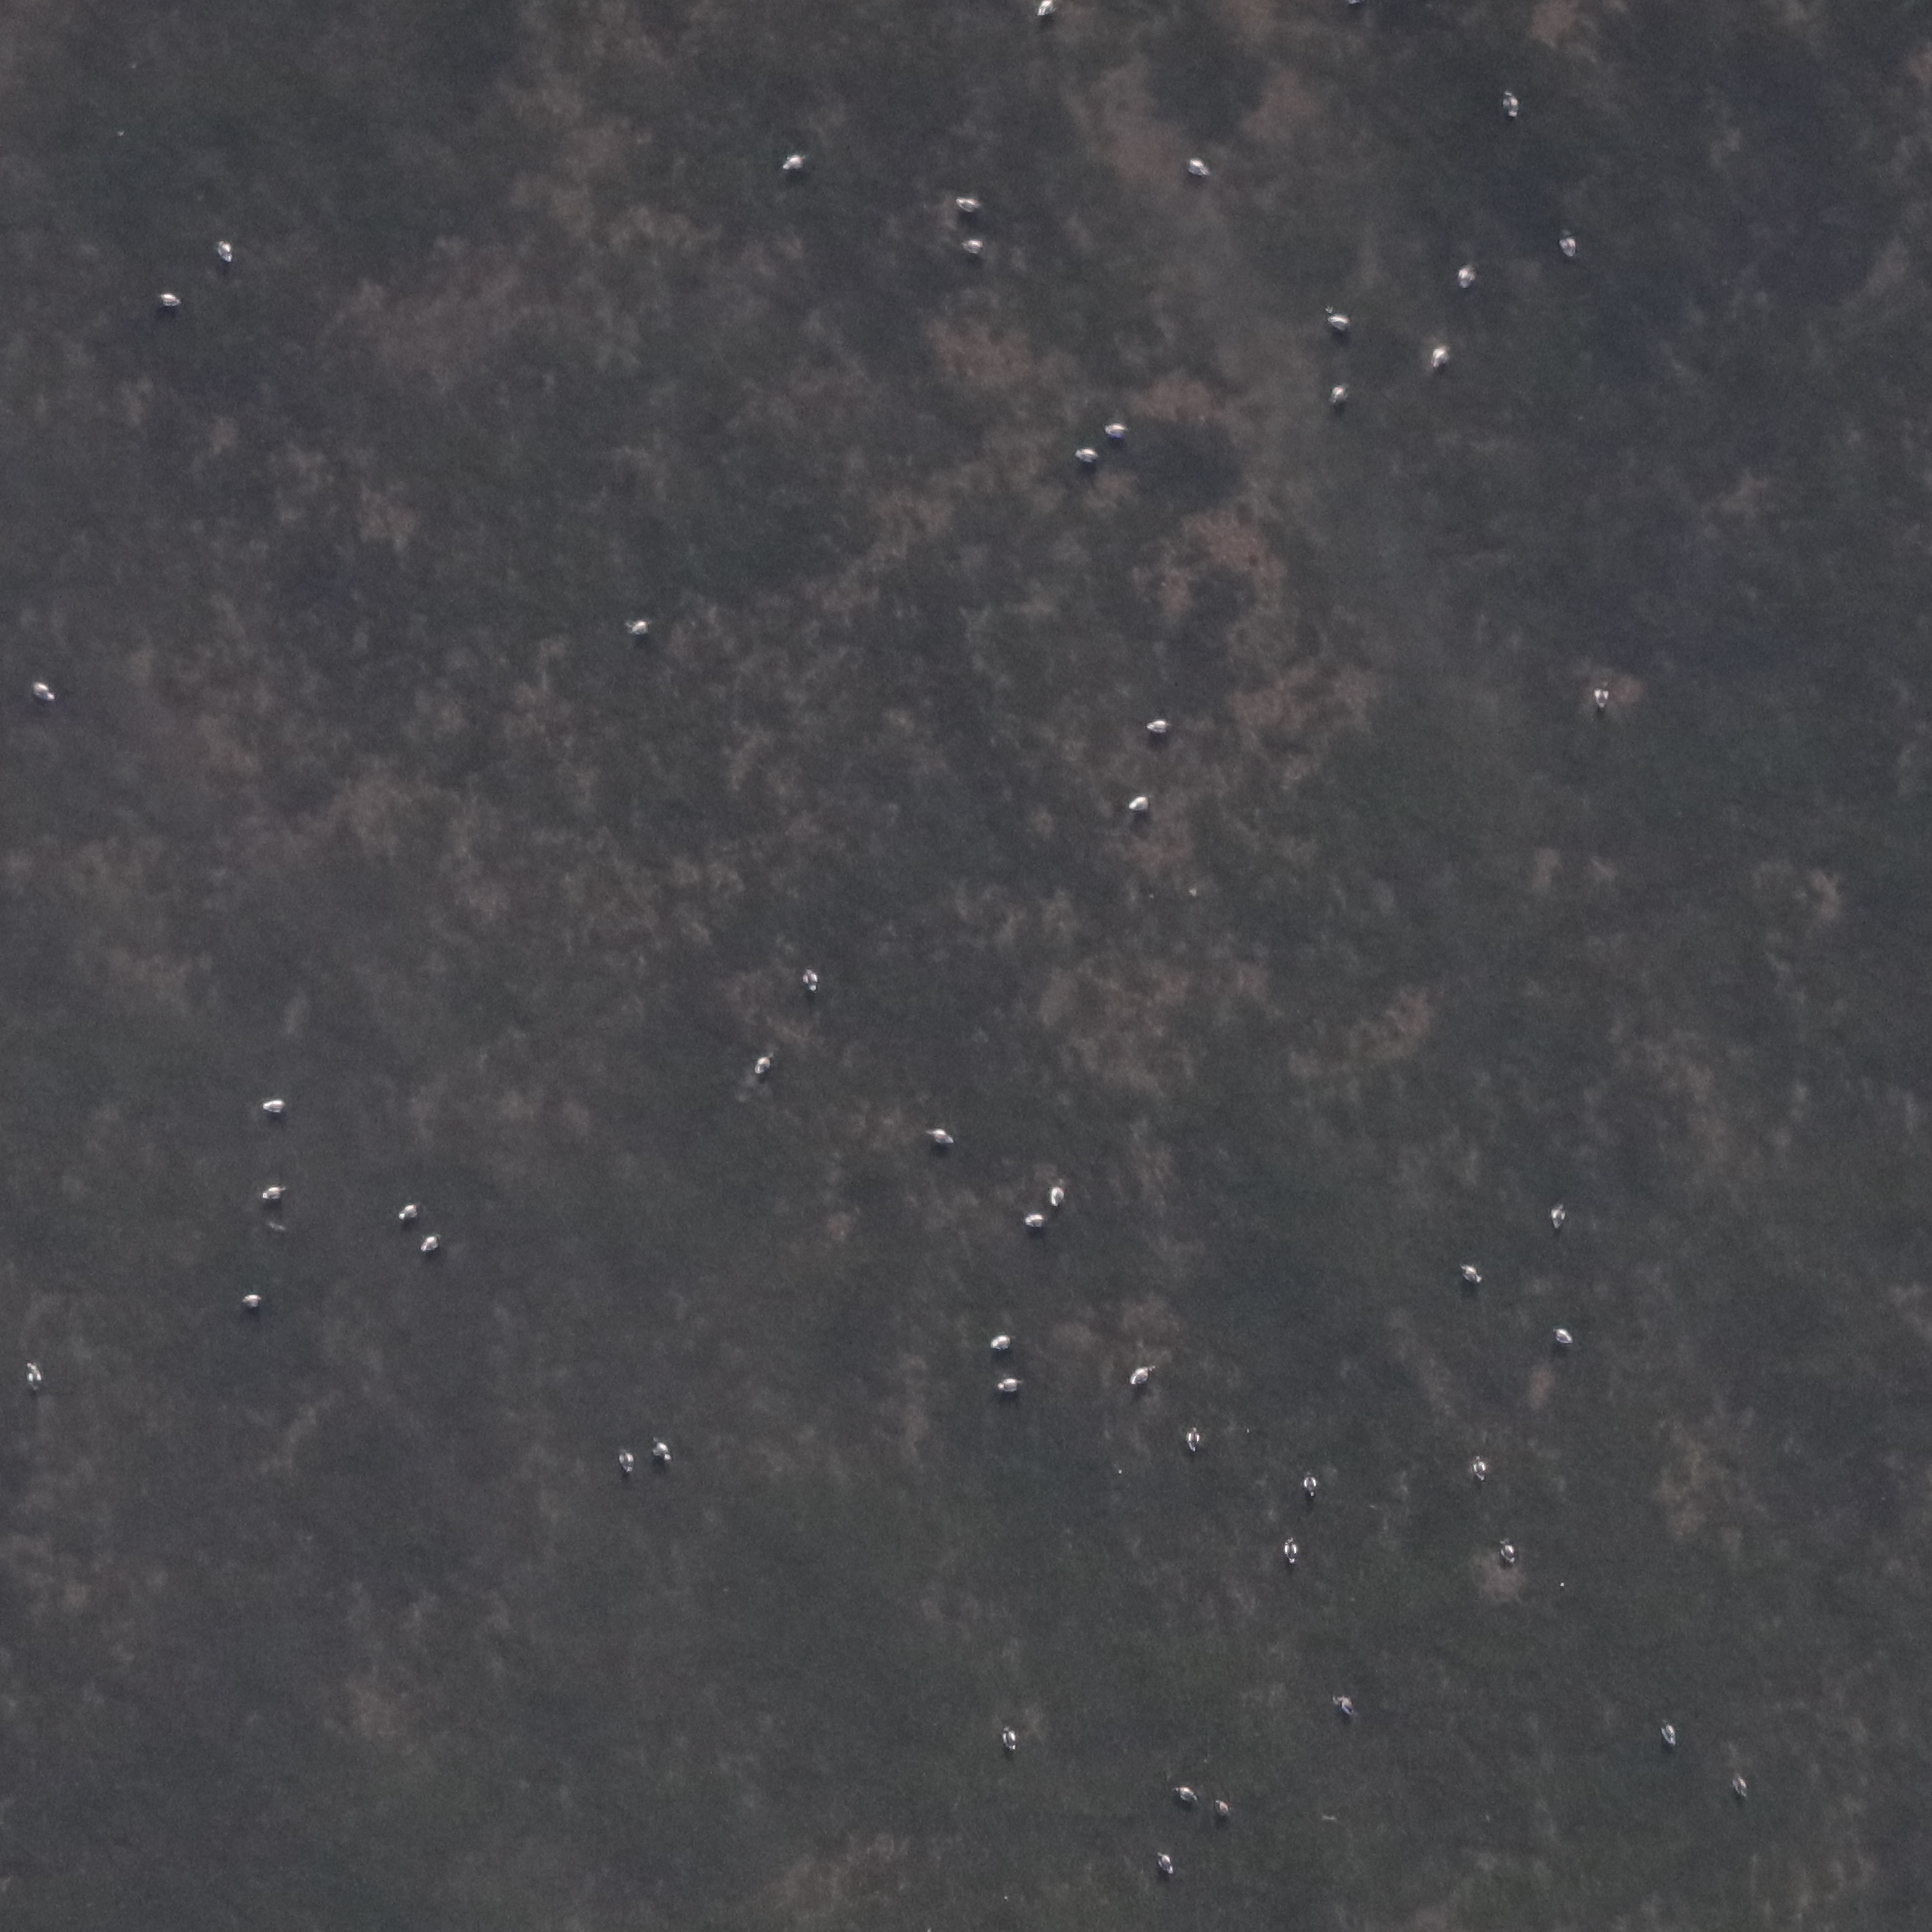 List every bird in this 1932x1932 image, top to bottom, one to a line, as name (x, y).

brant (1054, 2)
brant (1503, 112)
brant (1197, 166)
brant (802, 168)
brant (966, 206)
brant (976, 250)
brant (235, 252)
brant (1575, 252)
brant (1467, 271)
brant (170, 295)
brant (1346, 324)
brant (1449, 356)
brant (1339, 402)
brant (1121, 433)
brant (1093, 457)
brant (640, 634)
brant (1606, 692)
brant (49, 693)
brant (1157, 727)
brant (1152, 800)
brant (809, 984)
brant (764, 1062)
brant (282, 1104)
brant (940, 1132)
brant (275, 1191)
brant (1058, 1196)
brant (404, 1198)
brant (1558, 1220)
brant (1035, 1231)
brant (435, 1249)
brant (1472, 1283)
brant (258, 1289)
brant (998, 1336)
brant (1567, 1336)
brant (1138, 1367)
brant (33, 1373)
brant (1015, 1379)
brant (1199, 1437)
brant (673, 1449)
brant (625, 1459)
brant (1475, 1466)
brant (1319, 1482)
brant (1509, 1552)
brant (1295, 1553)
brant (1346, 1711)
brant (1675, 1736)
brant (1015, 1741)
brant (1739, 1791)
brant (1193, 1800)
brant (1231, 1819)
brant (1169, 1862)